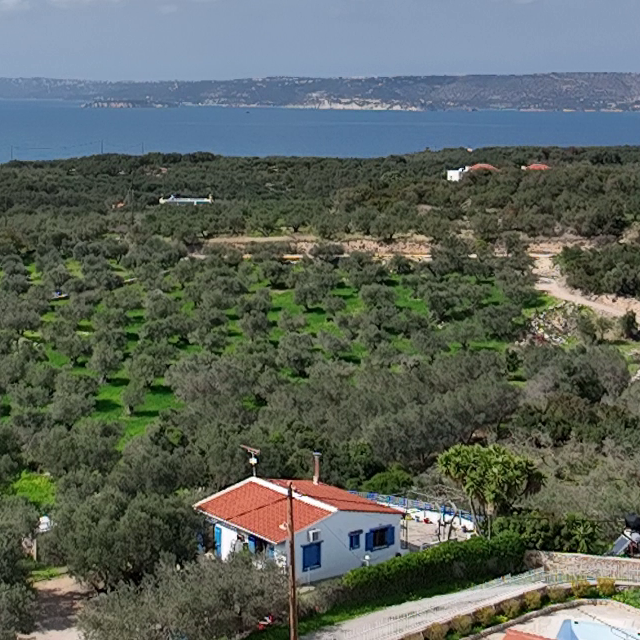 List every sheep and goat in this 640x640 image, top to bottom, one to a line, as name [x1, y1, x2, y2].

None